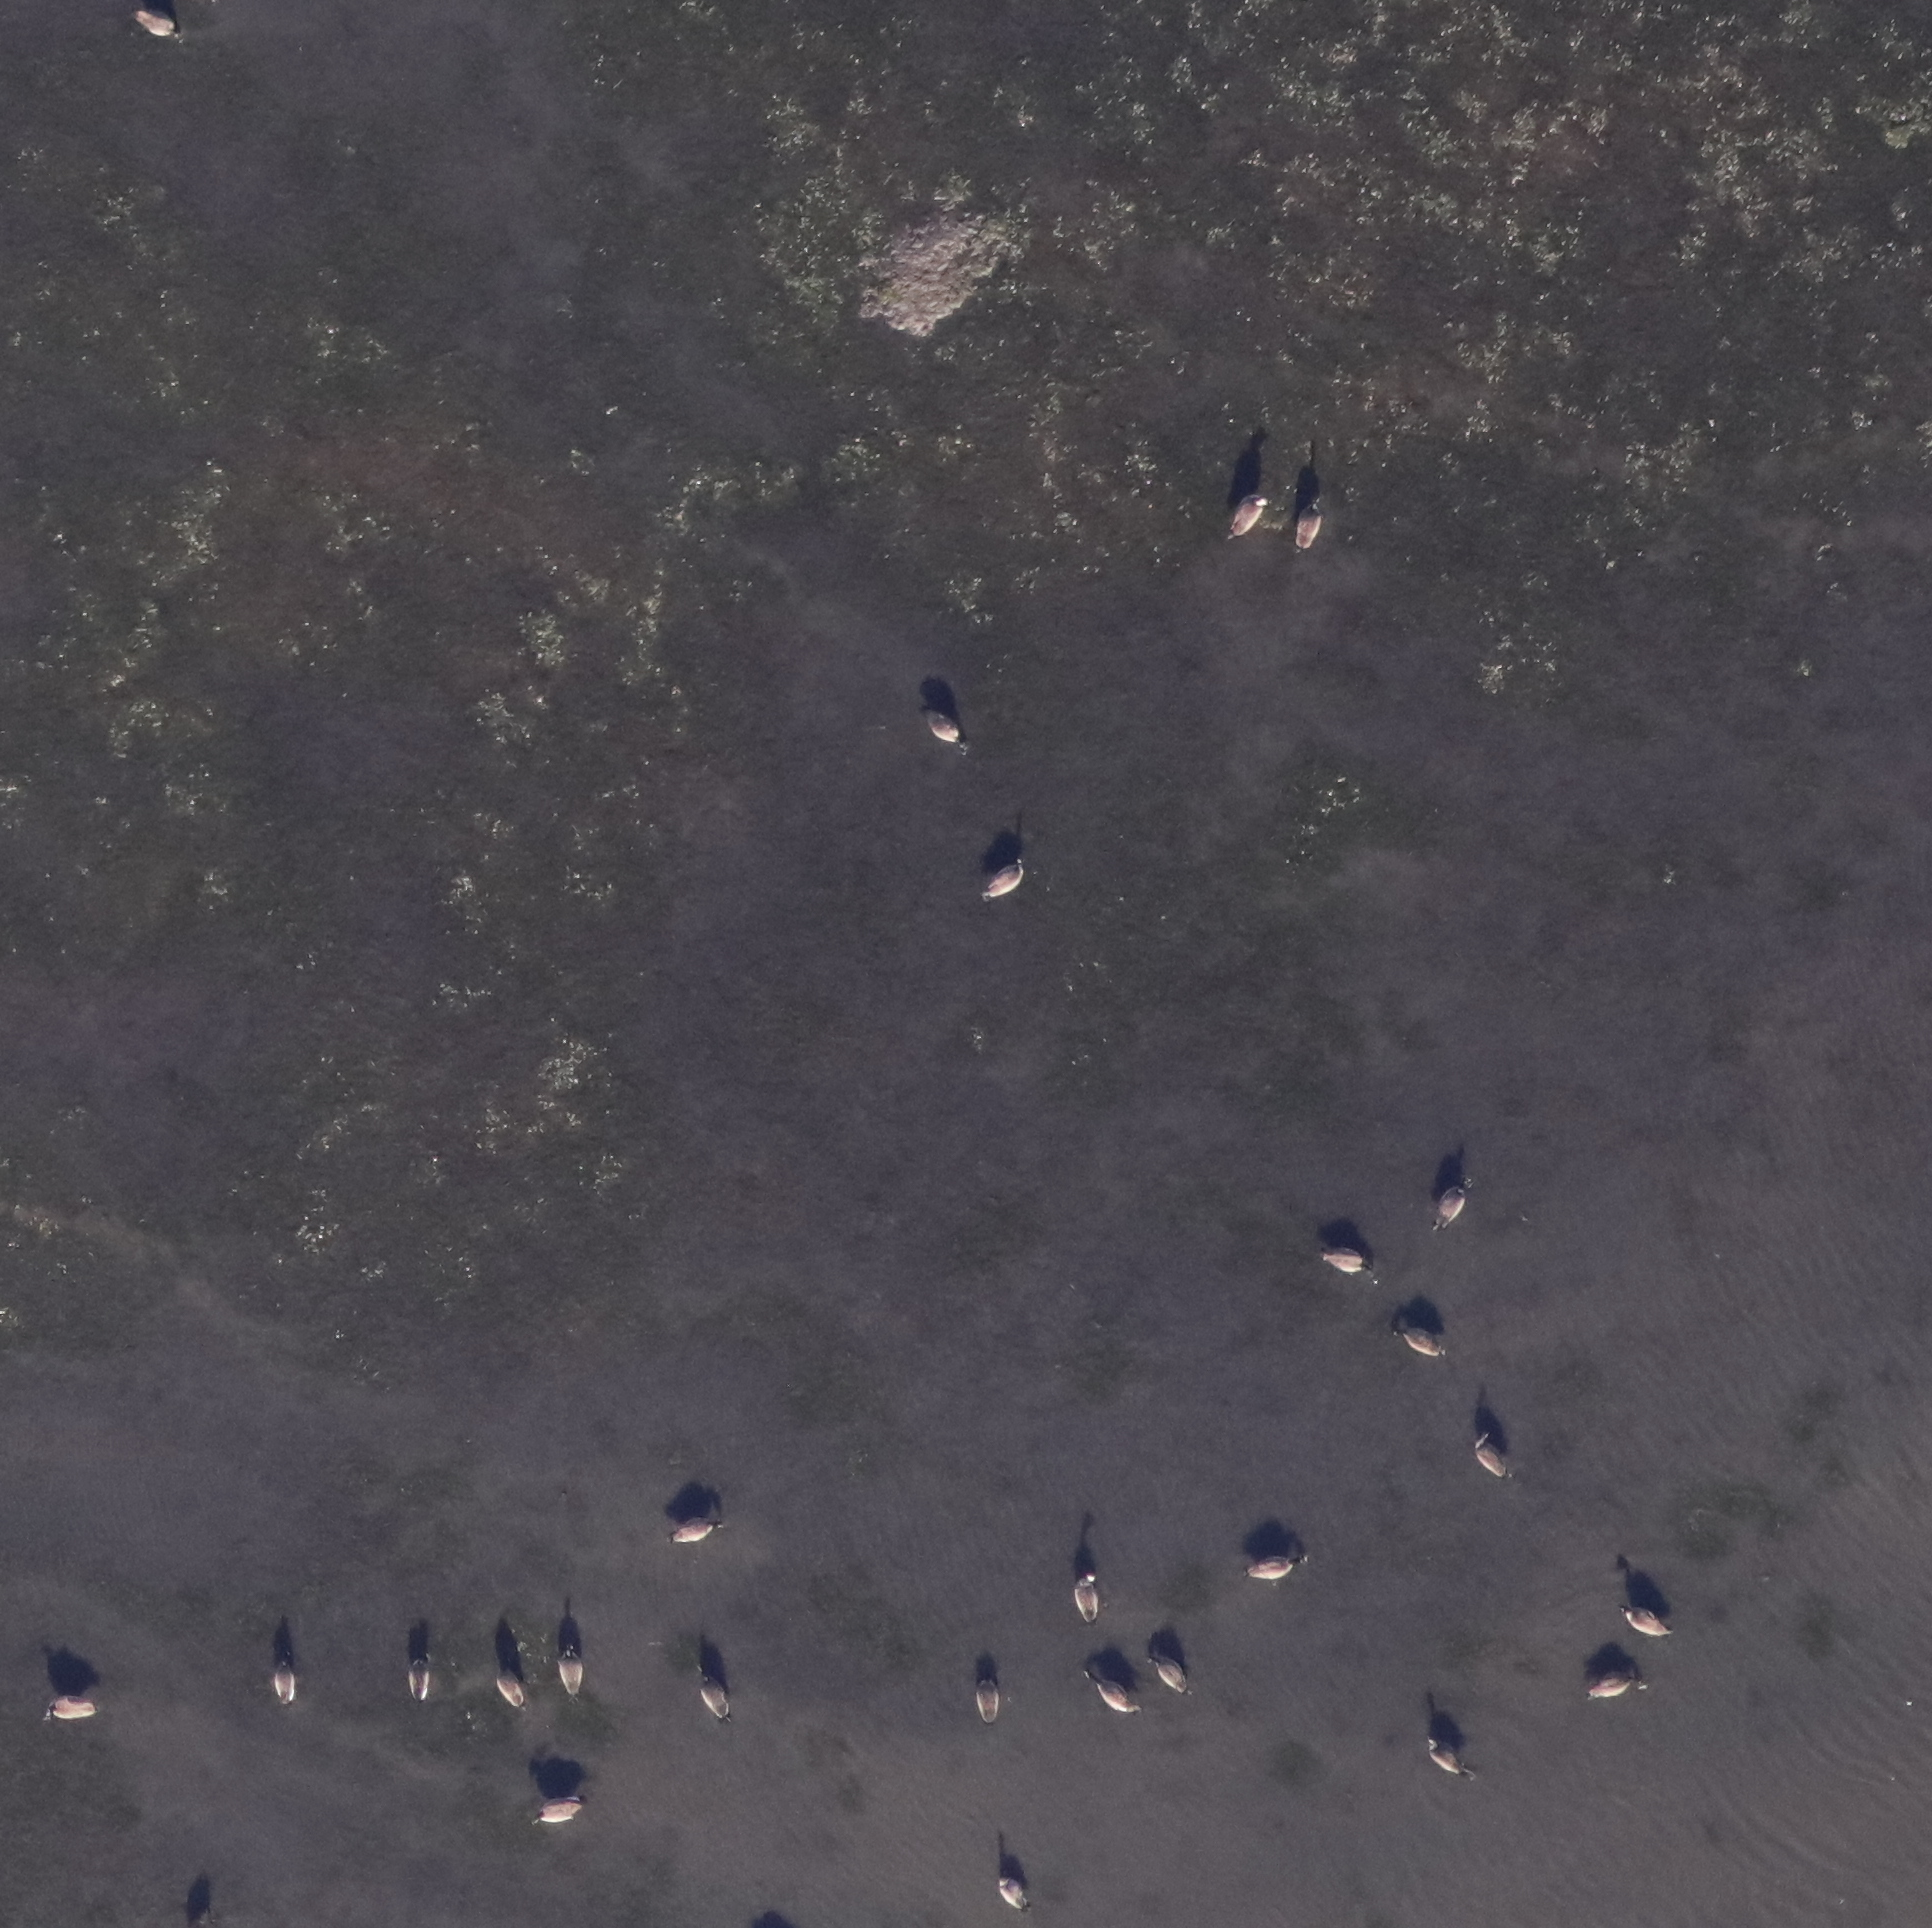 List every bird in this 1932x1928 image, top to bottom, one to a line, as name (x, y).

Canada goose (155, 25)
Canada goose (1248, 515)
Canada goose (1307, 527)
Canada goose (941, 726)
Canada goose (1002, 881)
Canada goose (1451, 1207)
Canada goose (1344, 1260)
Canada goose (1422, 1342)
Canada goose (1491, 1454)
Canada goose (694, 1530)
Canada goose (1273, 1567)
Canada goose (1087, 1598)
Canada goose (1646, 1623)
Canada goose (1171, 1672)
Canada goose (572, 1673)
Canada goose (420, 1679)
Canada goose (285, 1682)
Canada goose (1611, 1685)
Canada goose (510, 1686)
Canada goose (1115, 1696)
Canada goose (715, 1699)
Canada goose (987, 1700)
Canada goose (71, 1705)
Canada goose (1450, 1758)
Canada goose (559, 1812)
Canada goose (1010, 1892)